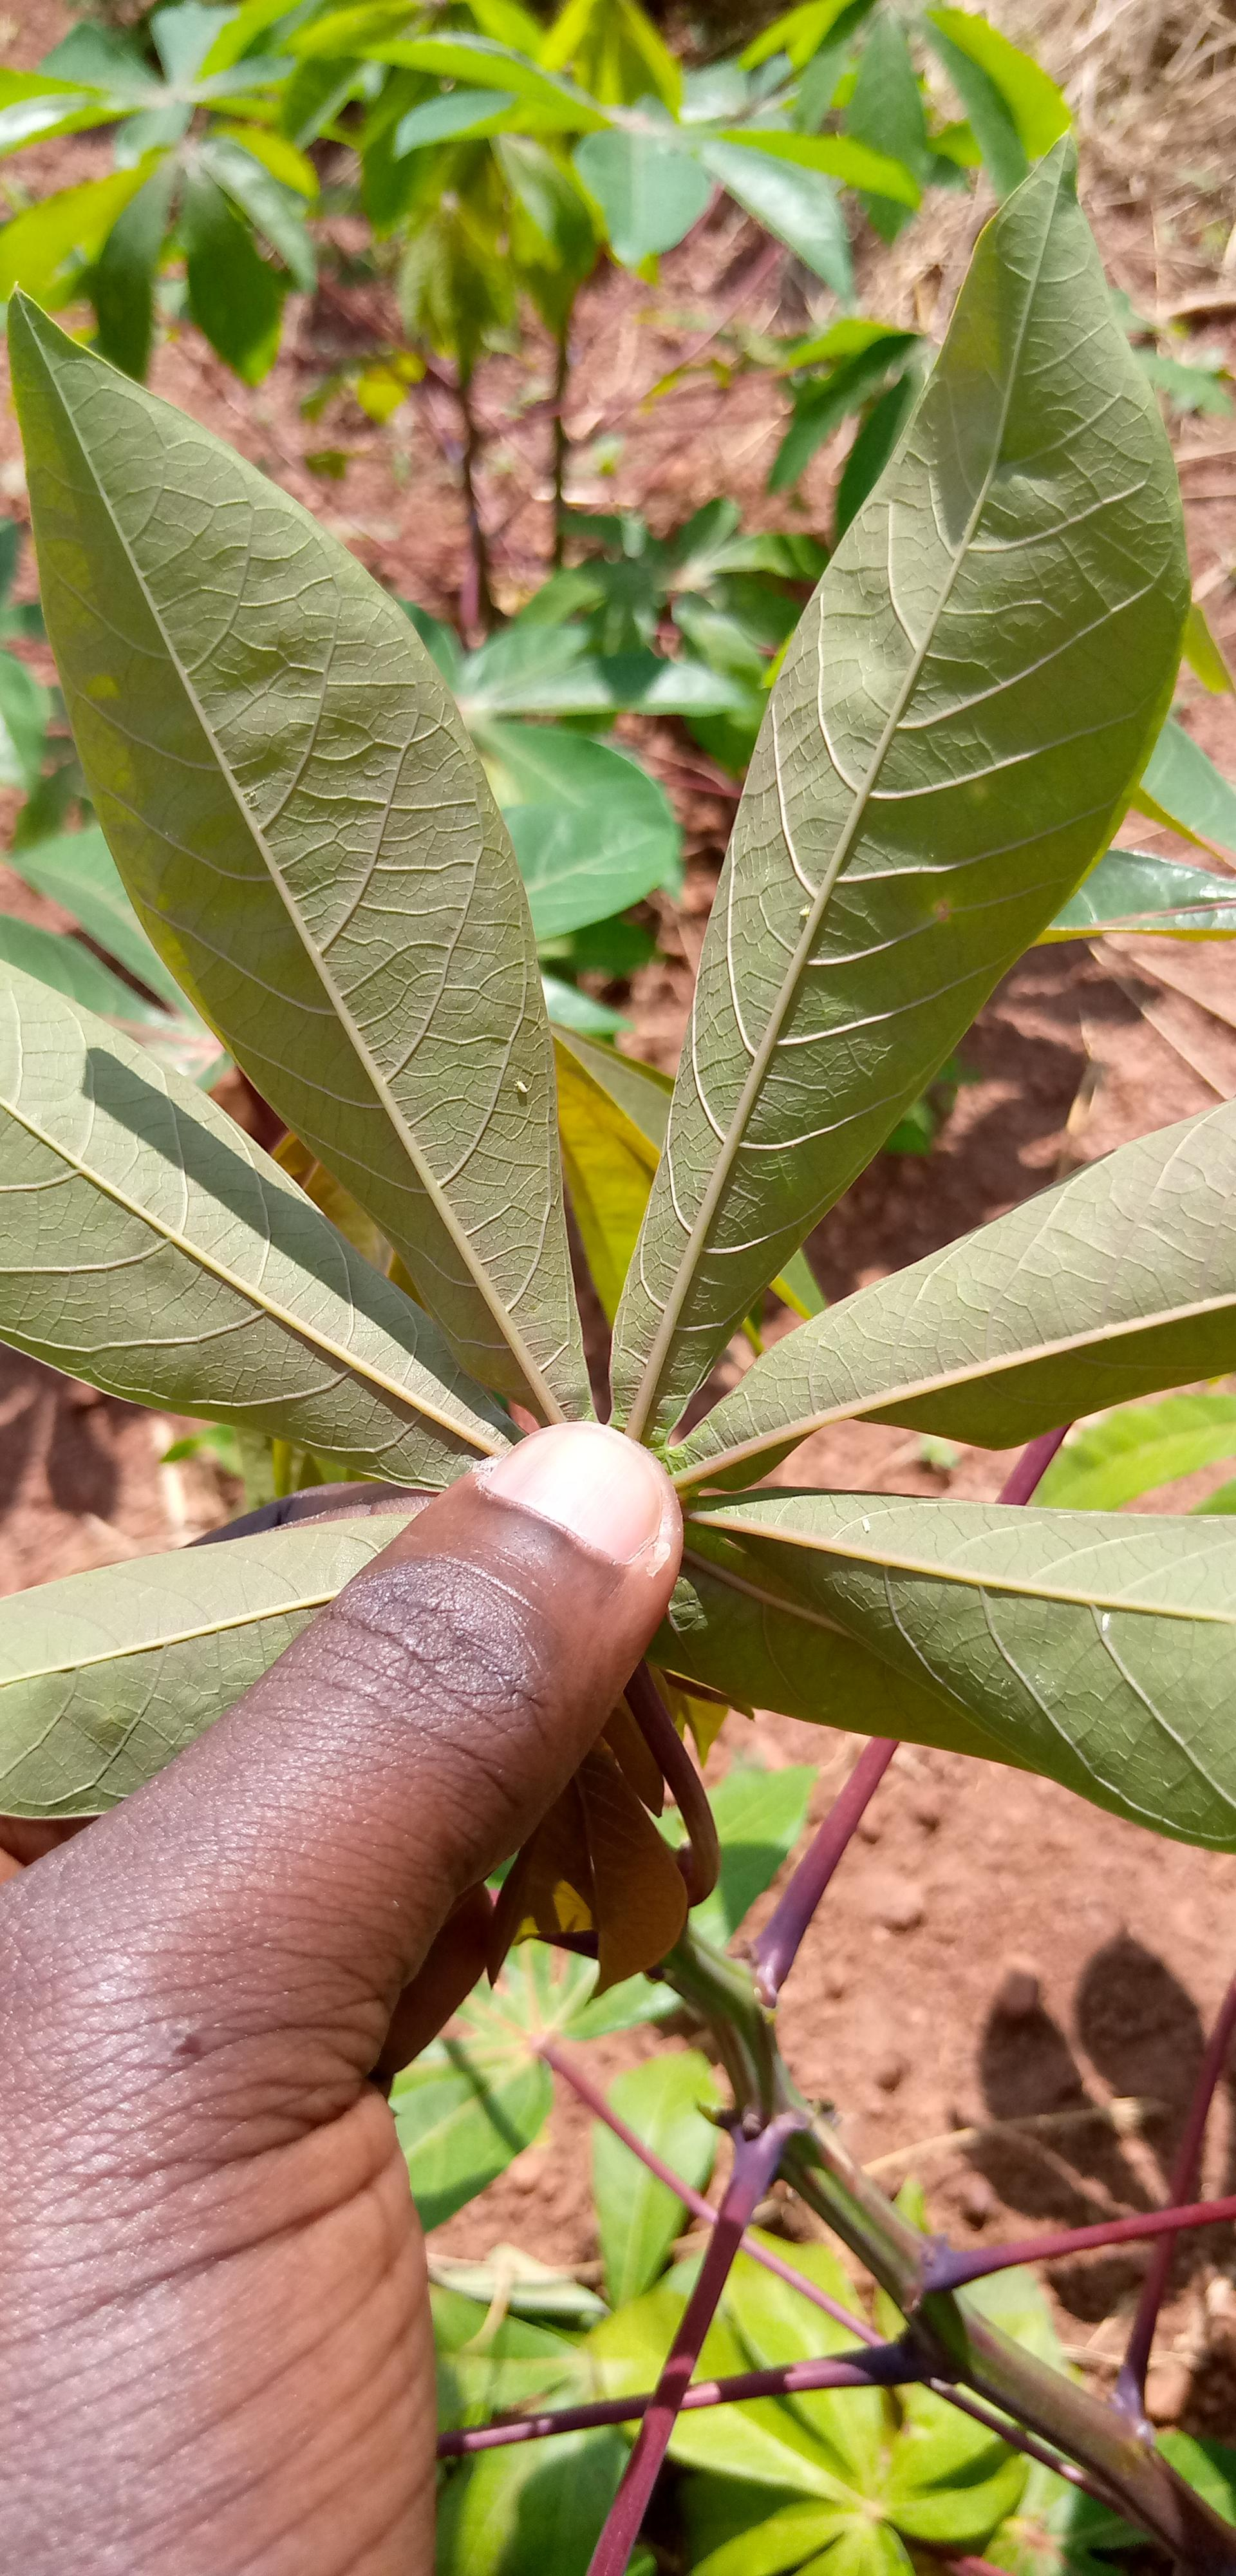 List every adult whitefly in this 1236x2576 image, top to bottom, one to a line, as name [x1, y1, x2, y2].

whitefly [798, 903, 819, 920]
whitefly [512, 1075, 532, 1095]
whitefly [859, 1513, 871, 1537]
whitefly [1096, 1610, 1113, 1634]